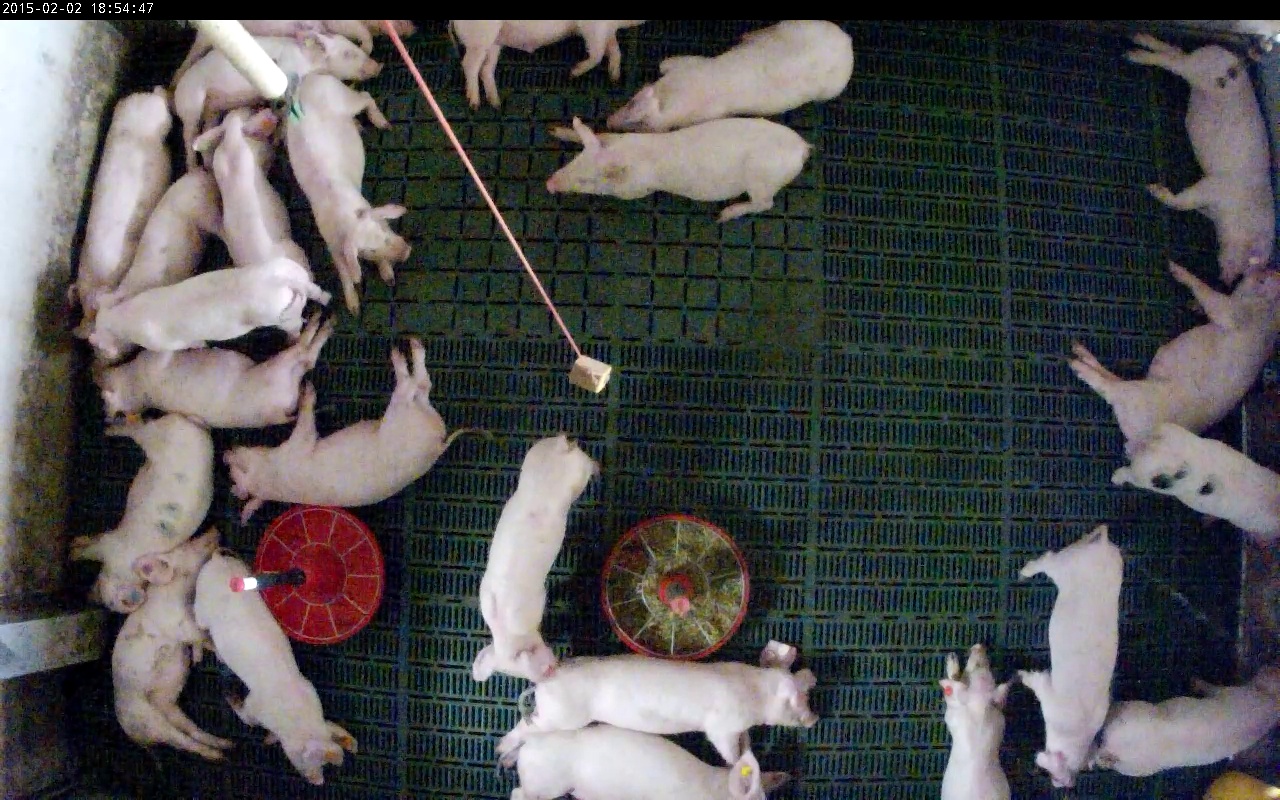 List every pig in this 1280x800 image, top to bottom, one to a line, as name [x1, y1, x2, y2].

pig [607, 20, 857, 135]
pig [175, 21, 382, 173]
pig [169, 22, 415, 89]
pig [445, 22, 644, 113]
pig [1130, 35, 1276, 284]
pig [285, 71, 411, 320]
pig [66, 86, 177, 320]
pig [192, 107, 315, 282]
pig [546, 117, 813, 224]
pig [70, 165, 225, 368]
pig [87, 257, 332, 360]
pig [1069, 261, 1279, 455]
pig [92, 311, 336, 429]
pig [224, 340, 494, 523]
pig [68, 415, 215, 614]
pig [1111, 423, 1277, 544]
pig [473, 435, 601, 682]
pig [1020, 523, 1123, 790]
pig [113, 525, 238, 762]
pig [192, 547, 356, 787]
pig [496, 640, 819, 764]
pig [936, 644, 1010, 799]
pig [1095, 672, 1276, 773]
pig [511, 723, 792, 799]